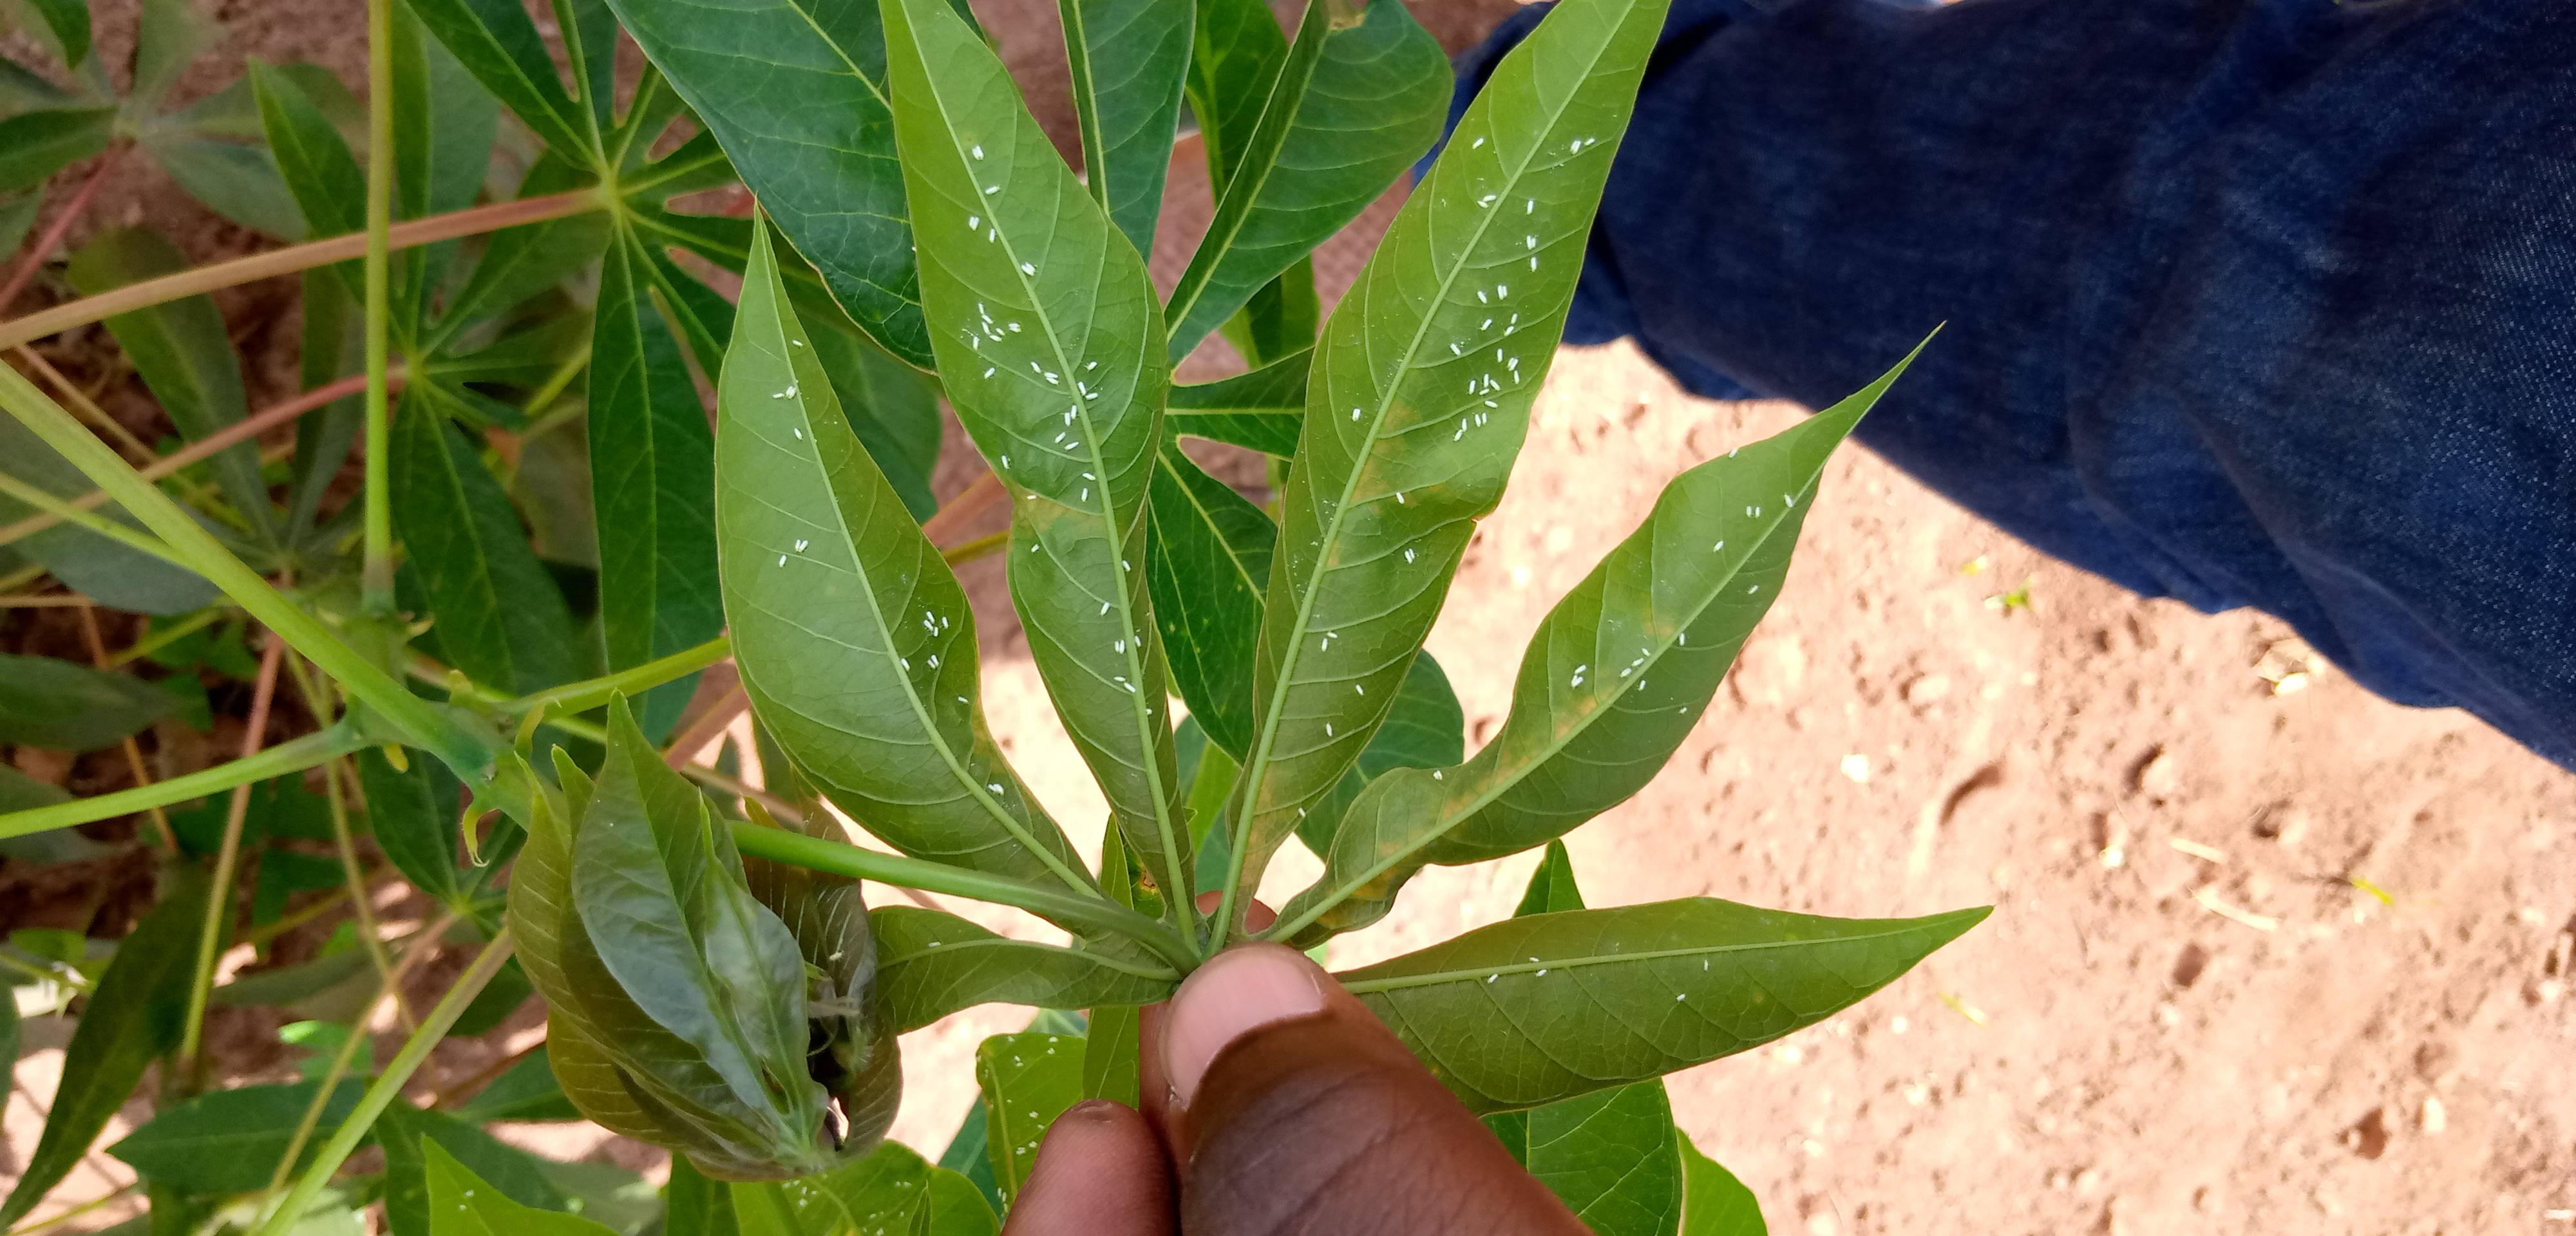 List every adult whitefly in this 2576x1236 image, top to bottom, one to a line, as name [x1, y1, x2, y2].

whitefly [1470, 135, 1484, 151]
whitefly [1584, 136, 1598, 149]
whitefly [1569, 140, 1577, 153]
whitefly [1573, 140, 1581, 156]
whitefly [976, 145, 985, 164]
whitefly [972, 147, 980, 161]
whitefly [983, 182, 1004, 196]
whitefly [1482, 193, 1499, 203]
whitefly [1525, 198, 1535, 217]
whitefly [1475, 200, 1489, 210]
whitefly [968, 214, 976, 229]
whitefly [972, 217, 980, 232]
whitefly [985, 223, 999, 248]
whitefly [1525, 233, 1533, 252]
whitefly [1531, 237, 1539, 249]
whitefly [1528, 254, 1540, 274]
whitefly [1024, 261, 1037, 274]
whitefly [1019, 263, 1036, 277]
whitefly [1496, 283, 1504, 302]
whitefly [1501, 285, 1509, 298]
whitefly [1475, 289, 1489, 306]
whitefly [977, 301, 987, 314]
whitefly [1509, 312, 1519, 326]
whitefly [980, 314, 995, 326]
whitefly [1478, 317, 1494, 332]
whitefly [981, 321, 990, 335]
whitefly [1007, 322, 1022, 329]
whitefly [1502, 324, 1516, 339]
whitefly [995, 326, 1007, 337]
whitefly [1008, 328, 1023, 334]
whitefly [989, 333, 1002, 343]
whitefly [971, 334, 980, 351]
whitefly [790, 337, 805, 349]
whitefly [1448, 341, 1463, 357]
whitefly [1495, 345, 1504, 364]
whitefly [1507, 356, 1515, 370]
whitefly [1084, 358, 1099, 373]
whitefly [1510, 358, 1519, 372]
whitefly [1029, 360, 1043, 374]
whitefly [981, 366, 997, 381]
whitefly [1512, 369, 1521, 389]
whitefly [1043, 371, 1061, 380]
whitefly [1482, 371, 1490, 389]
whitefly [1045, 377, 1060, 387]
whitefly [1465, 378, 1478, 395]
whitefly [1490, 379, 1502, 393]
whitefly [1077, 379, 1087, 397]
whitefly [785, 385, 793, 397]
whitefly [788, 387, 797, 400]
whitefly [1479, 387, 1491, 397]
whitefly [771, 391, 785, 400]
whitefly [1085, 391, 1100, 402]
whitefly [1482, 398, 1499, 410]
whitefly [1070, 402, 1078, 421]
whitefly [1350, 406, 1364, 426]
whitefly [1063, 410, 1072, 428]
whitefly [1481, 411, 1490, 428]
whitefly [1473, 412, 1482, 429]
whitefly [1460, 416, 1468, 434]
whitefly [793, 426, 805, 442]
whitefly [1452, 427, 1464, 443]
whitefly [1054, 431, 1066, 445]
whitefly [1063, 442, 1079, 453]
whitefly [1727, 445, 1740, 461]
whitefly [1000, 453, 1013, 472]
whitefly [1081, 471, 1099, 483]
whitefly [1079, 484, 1089, 505]
whitefly [1394, 489, 1408, 507]
whitefly [1782, 492, 1796, 510]
whitefly [1025, 493, 1039, 501]
whitefly [1745, 503, 1752, 519]
whitefly [1754, 504, 1763, 521]
whitefly [1710, 537, 1727, 555]
whitefly [794, 538, 801, 553]
whitefly [799, 539, 810, 554]
whitefly [1028, 542, 1042, 554]
whitefly [1408, 547, 1416, 561]
whitefly [1403, 550, 1414, 566]
whitefly [777, 552, 788, 569]
whitefly [1122, 558, 1133, 574]
whitefly [1746, 582, 1759, 597]
whitefly [1099, 598, 1112, 617]
whitefly [926, 610, 936, 624]
whitefly [940, 614, 951, 632]
whitefly [923, 619, 934, 633]
whitefly [933, 625, 939, 638]
whitefly [1678, 631, 1687, 649]
whitefly [1325, 632, 1340, 640]
whitefly [1133, 634, 1144, 649]
whitefly [1320, 636, 1329, 653]
whitefly [1119, 637, 1126, 655]
whitefly [1113, 639, 1119, 655]
whitefly [1640, 646, 1653, 659]
whitefly [930, 653, 942, 668]
whitefly [900, 657, 913, 673]
whitefly [1631, 657, 1645, 668]
whitefly [926, 659, 936, 670]
whitefly [1574, 664, 1587, 675]
whitefly [1618, 666, 1633, 679]
whitefly [1112, 674, 1128, 682]
whitefly [1569, 674, 1578, 688]
whitefly [1573, 676, 1585, 688]
whitefly [1637, 678, 1647, 693]
whitefly [1123, 682, 1136, 695]
whitefly [1353, 682, 1367, 697]
whitefly [957, 695, 971, 706]
whitefly [1677, 703, 1689, 716]
whitefly [1144, 707, 1155, 716]
whitefly [1324, 720, 1335, 741]
whitefly [1436, 769, 1444, 782]
whitefly [1432, 771, 1438, 781]
whitefly [987, 782, 998, 793]
whitefly [994, 783, 1006, 796]
whitefly [1296, 806, 1308, 820]
whitefly [927, 938, 942, 950]
whitefly [828, 950, 844, 963]
whitefly [1527, 955, 1544, 965]
whitefly [1702, 957, 1710, 973]
whitefly [1532, 966, 1549, 979]
whitefly [1484, 970, 1500, 986]
whitefly [1674, 991, 1688, 1003]